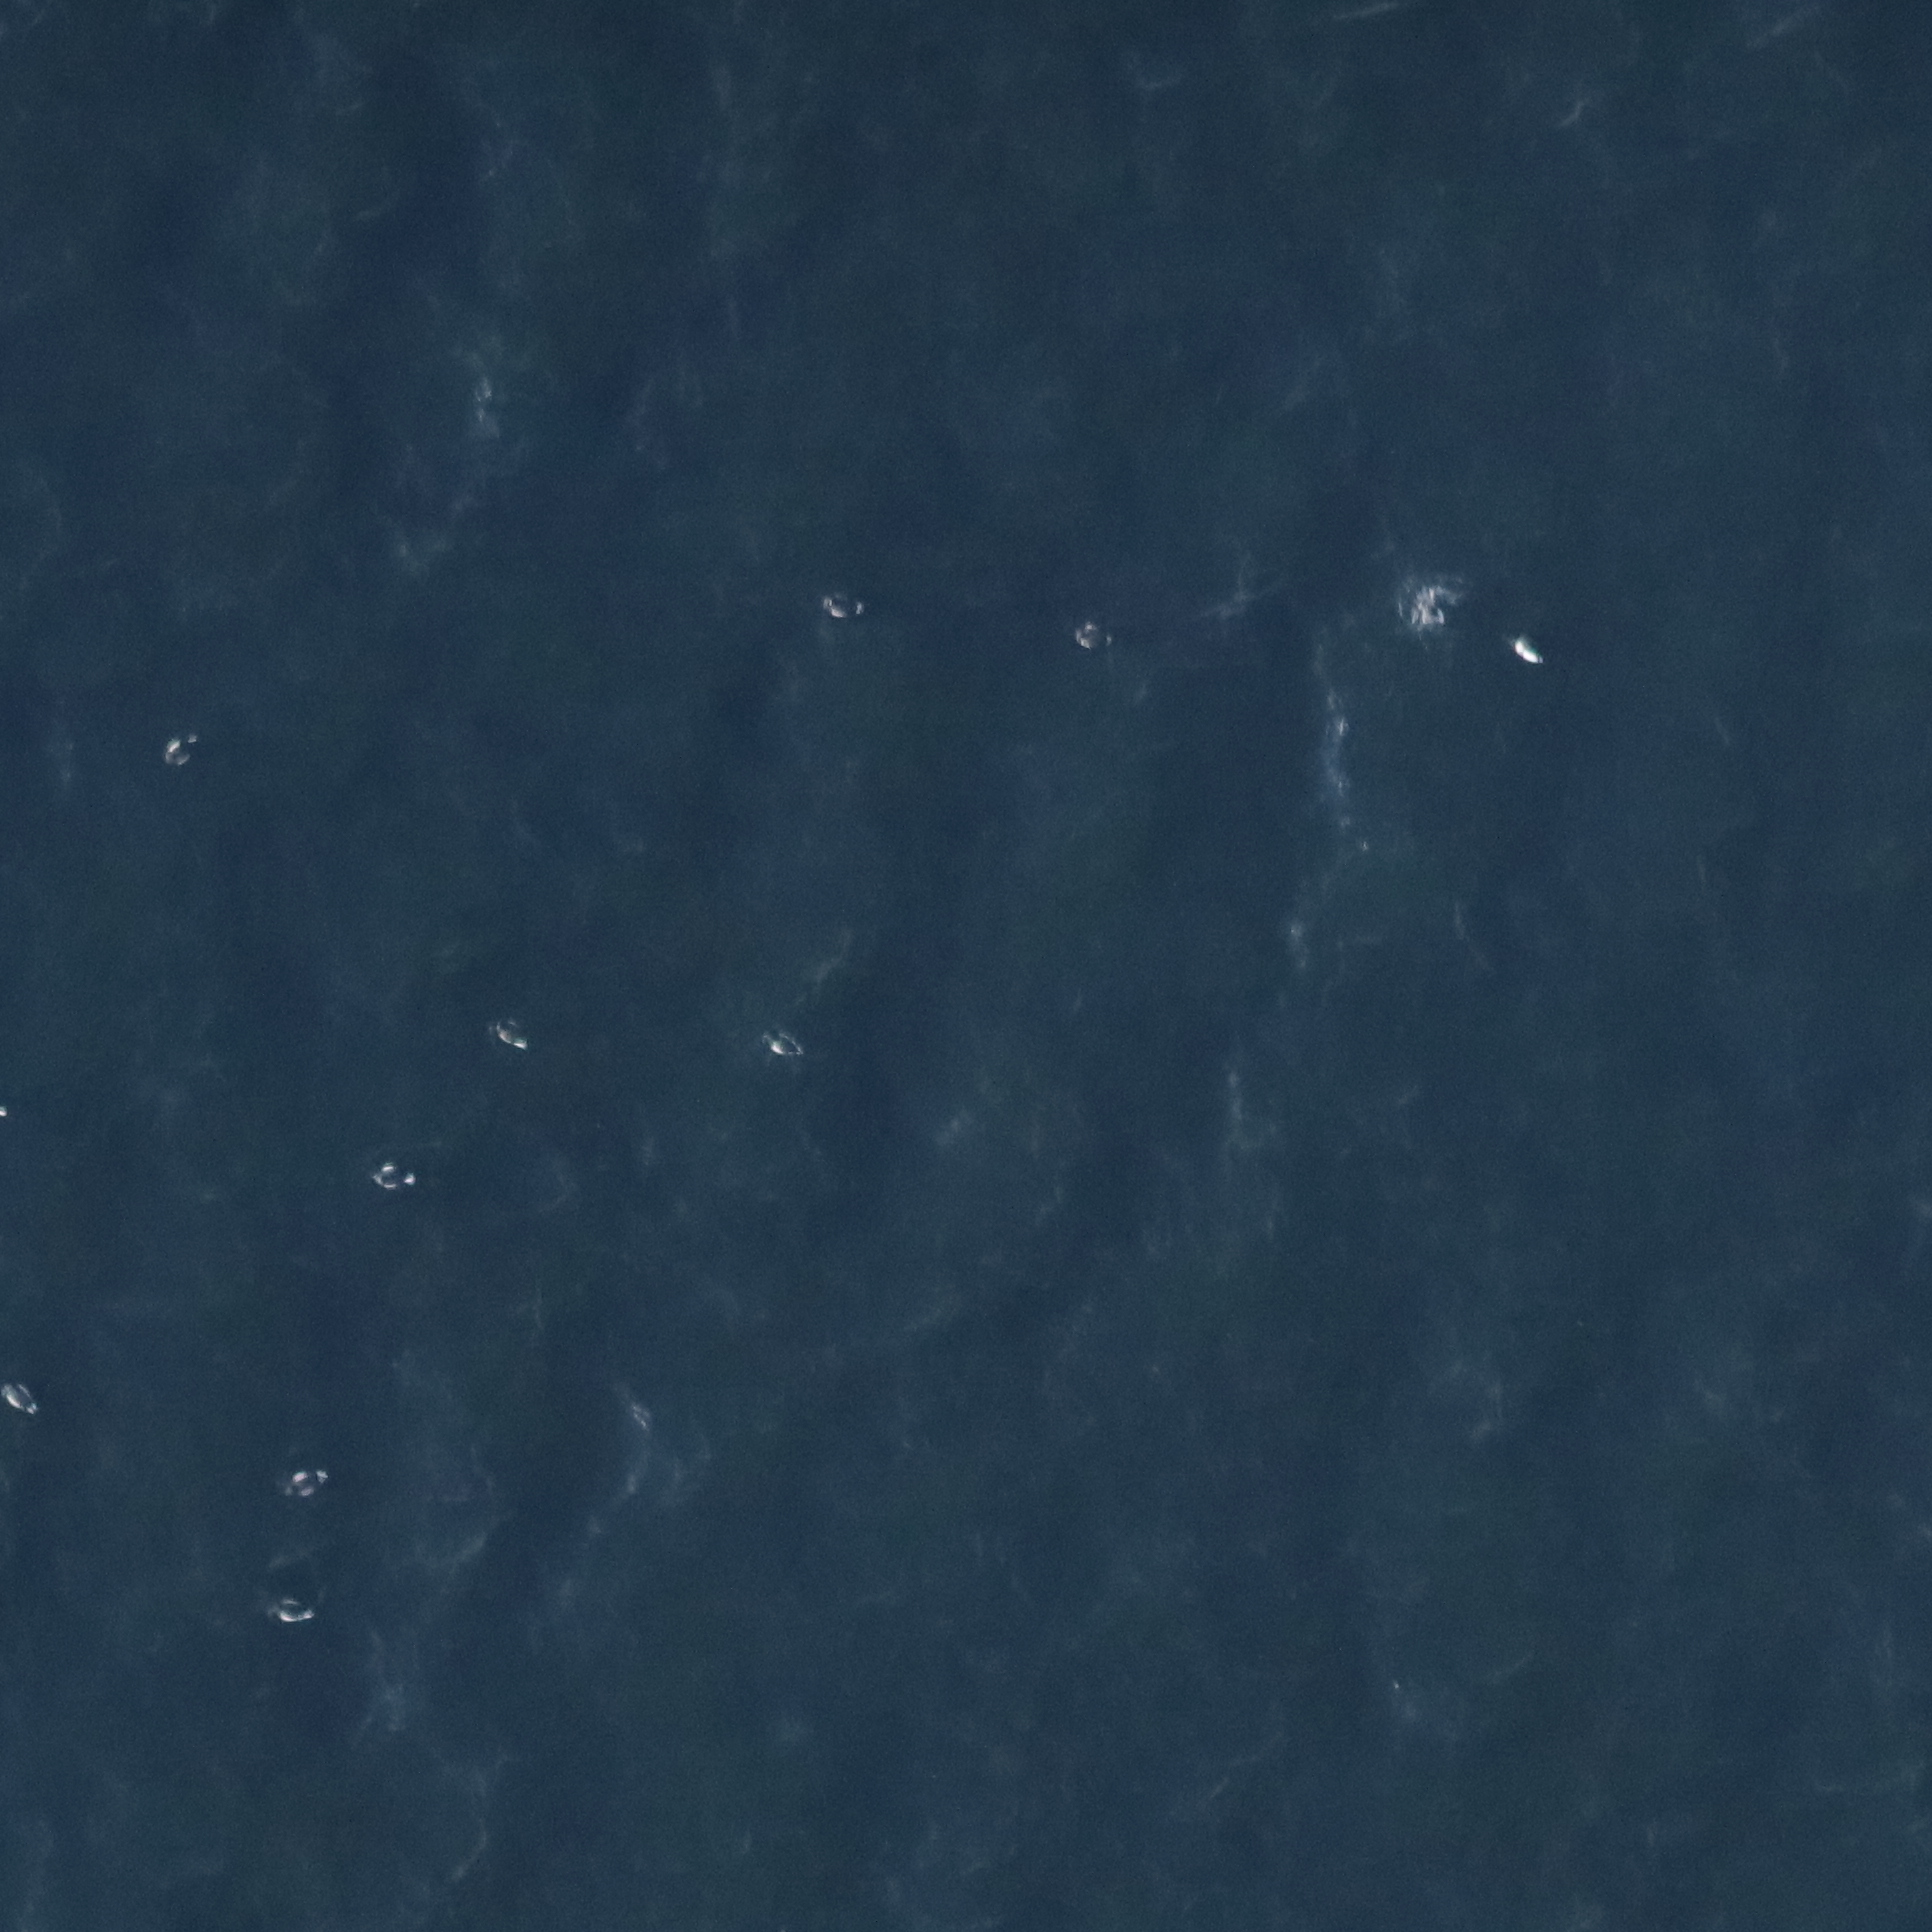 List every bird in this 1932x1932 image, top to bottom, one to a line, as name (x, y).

brant (836, 604)
brant (1432, 611)
brant (1093, 640)
brant (1530, 650)
brant (178, 754)
brant (511, 1029)
brant (779, 1040)
brant (392, 1176)
brant (19, 1397)
brant (304, 1483)
brant (289, 1614)